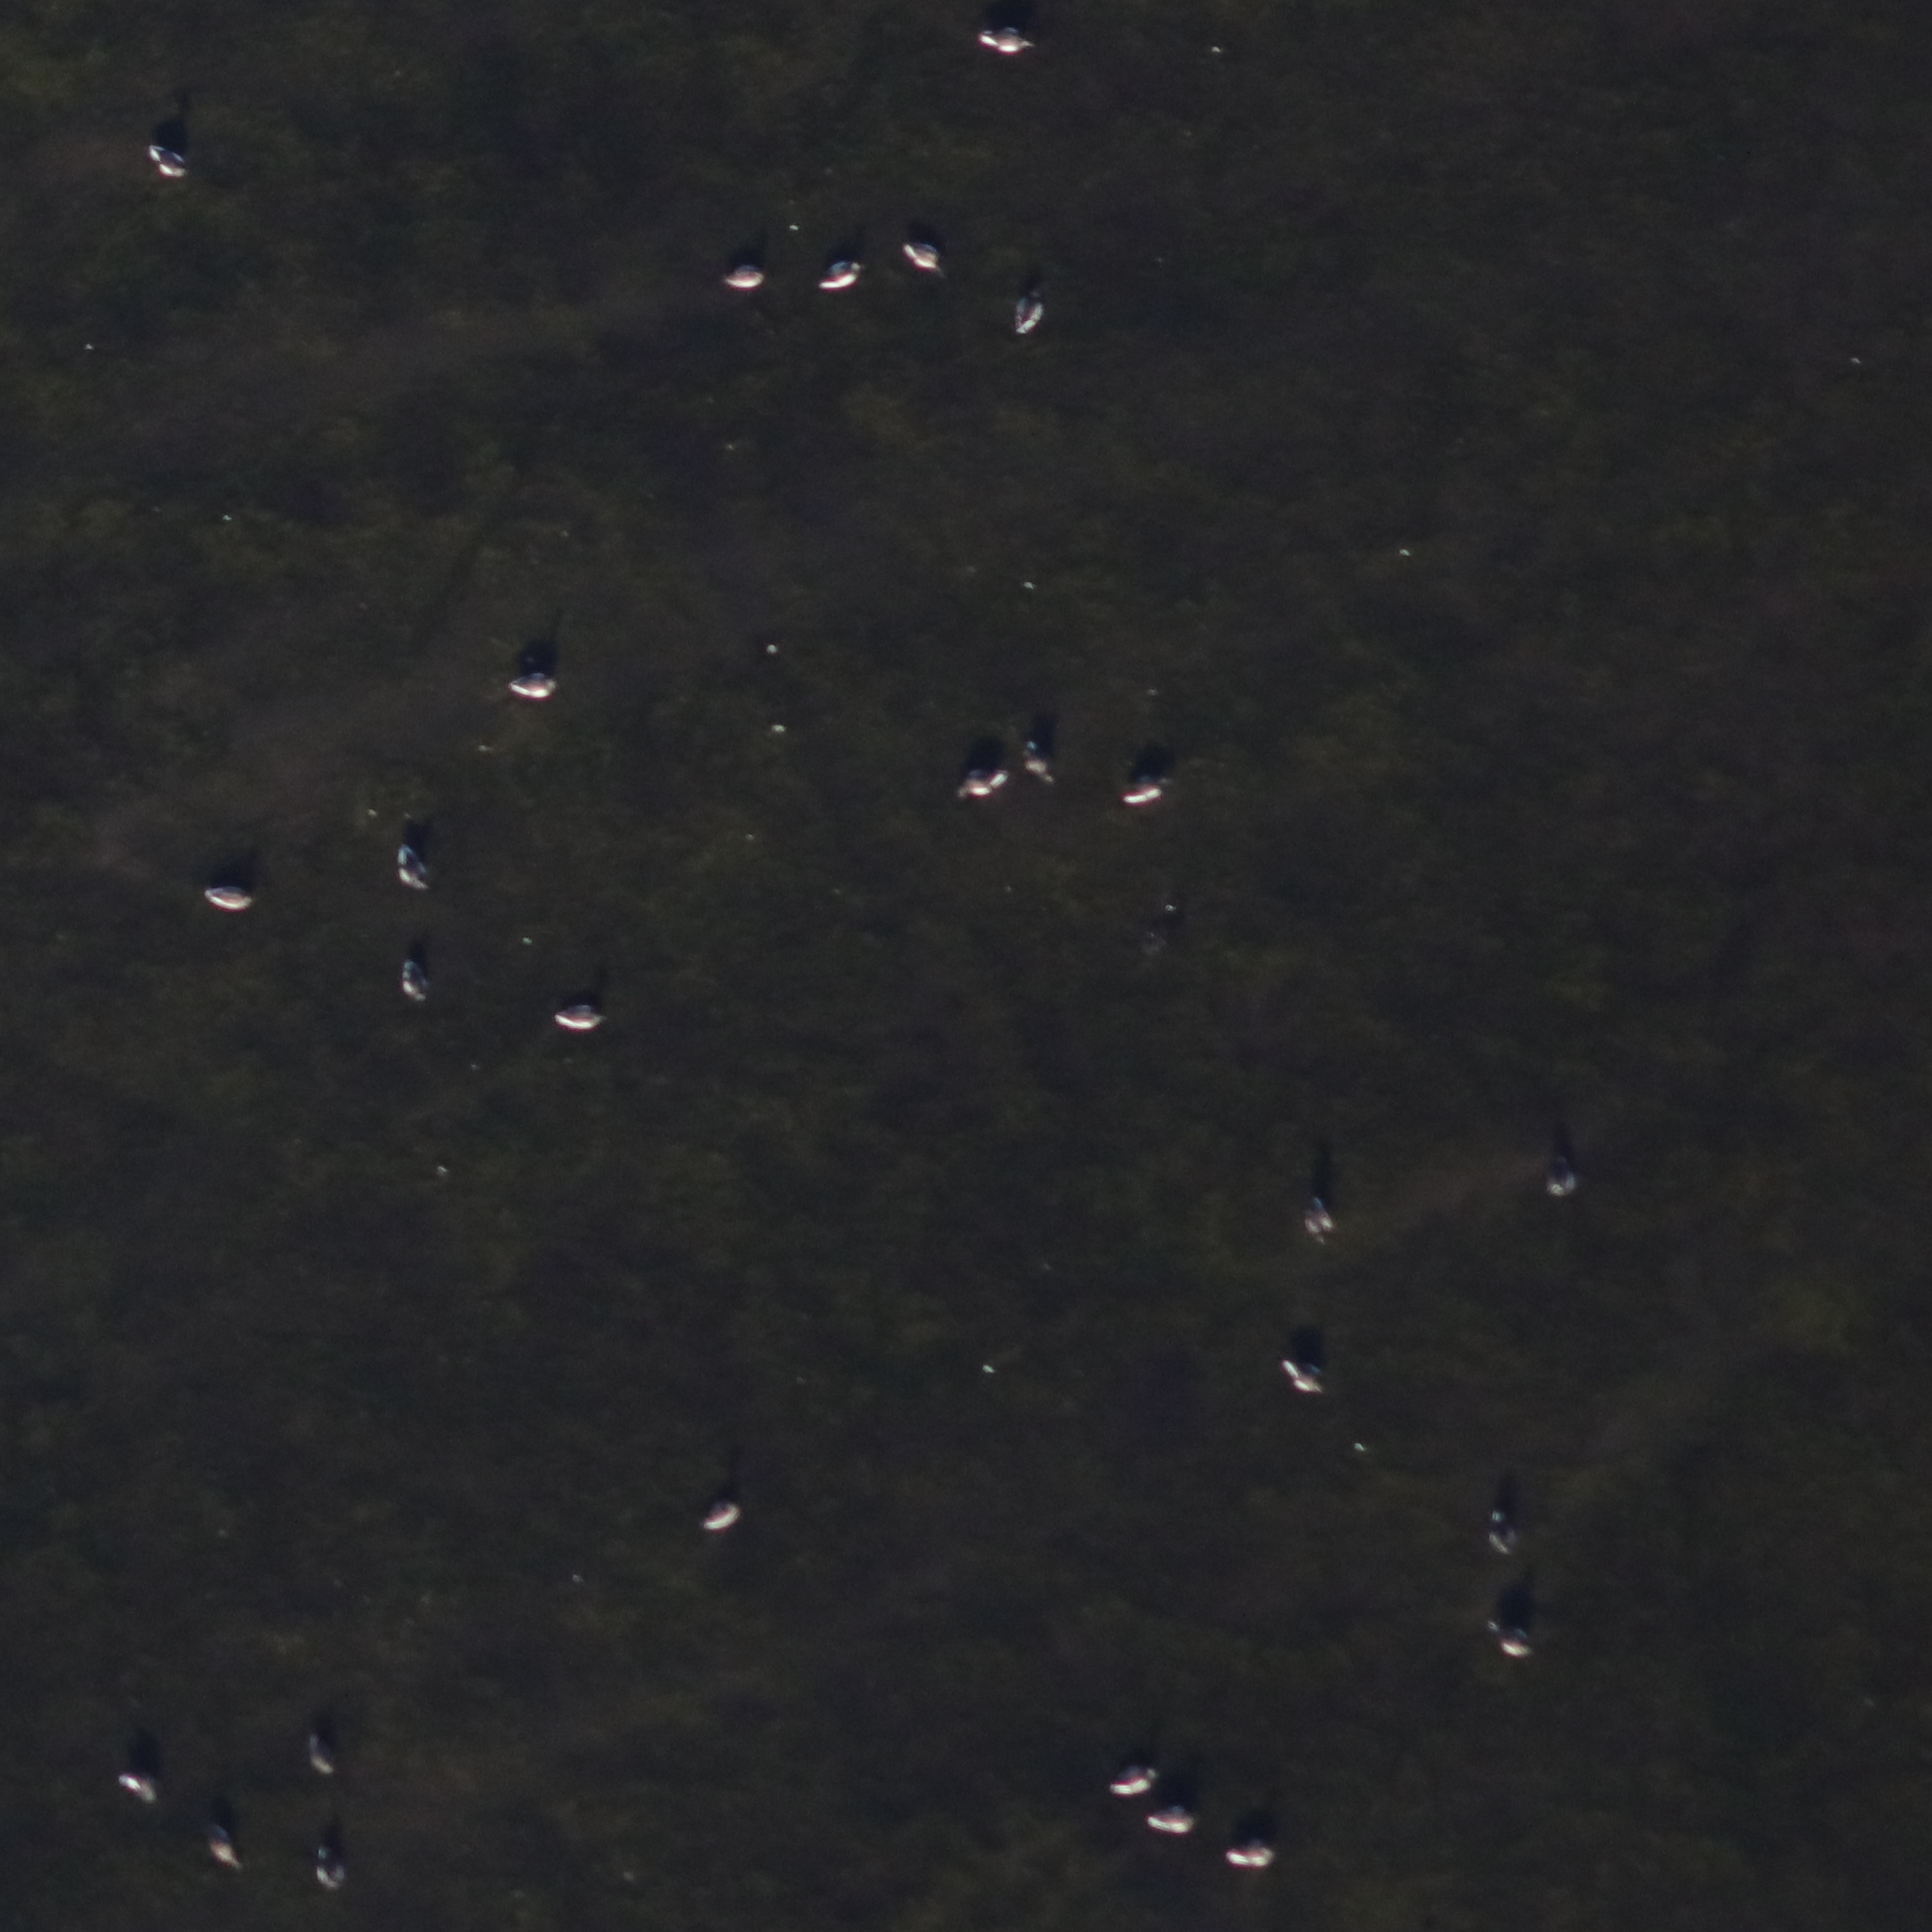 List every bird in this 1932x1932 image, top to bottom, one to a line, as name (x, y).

brant (1005, 37)
brant (171, 161)
brant (923, 257)
brant (838, 273)
brant (744, 274)
brant (1029, 309)
brant (532, 682)
brant (1038, 761)
brant (981, 780)
brant (1139, 791)
brant (413, 866)
brant (230, 897)
brant (416, 979)
brant (578, 1014)
brant (1568, 1180)
brant (1316, 1220)
brant (1305, 1379)
brant (724, 1509)
brant (1503, 1534)
brant (1512, 1637)
brant (318, 1761)
brant (1142, 1774)
brant (147, 1785)
brant (1176, 1819)
brant (220, 1844)
brant (1250, 1855)
brant (330, 1862)